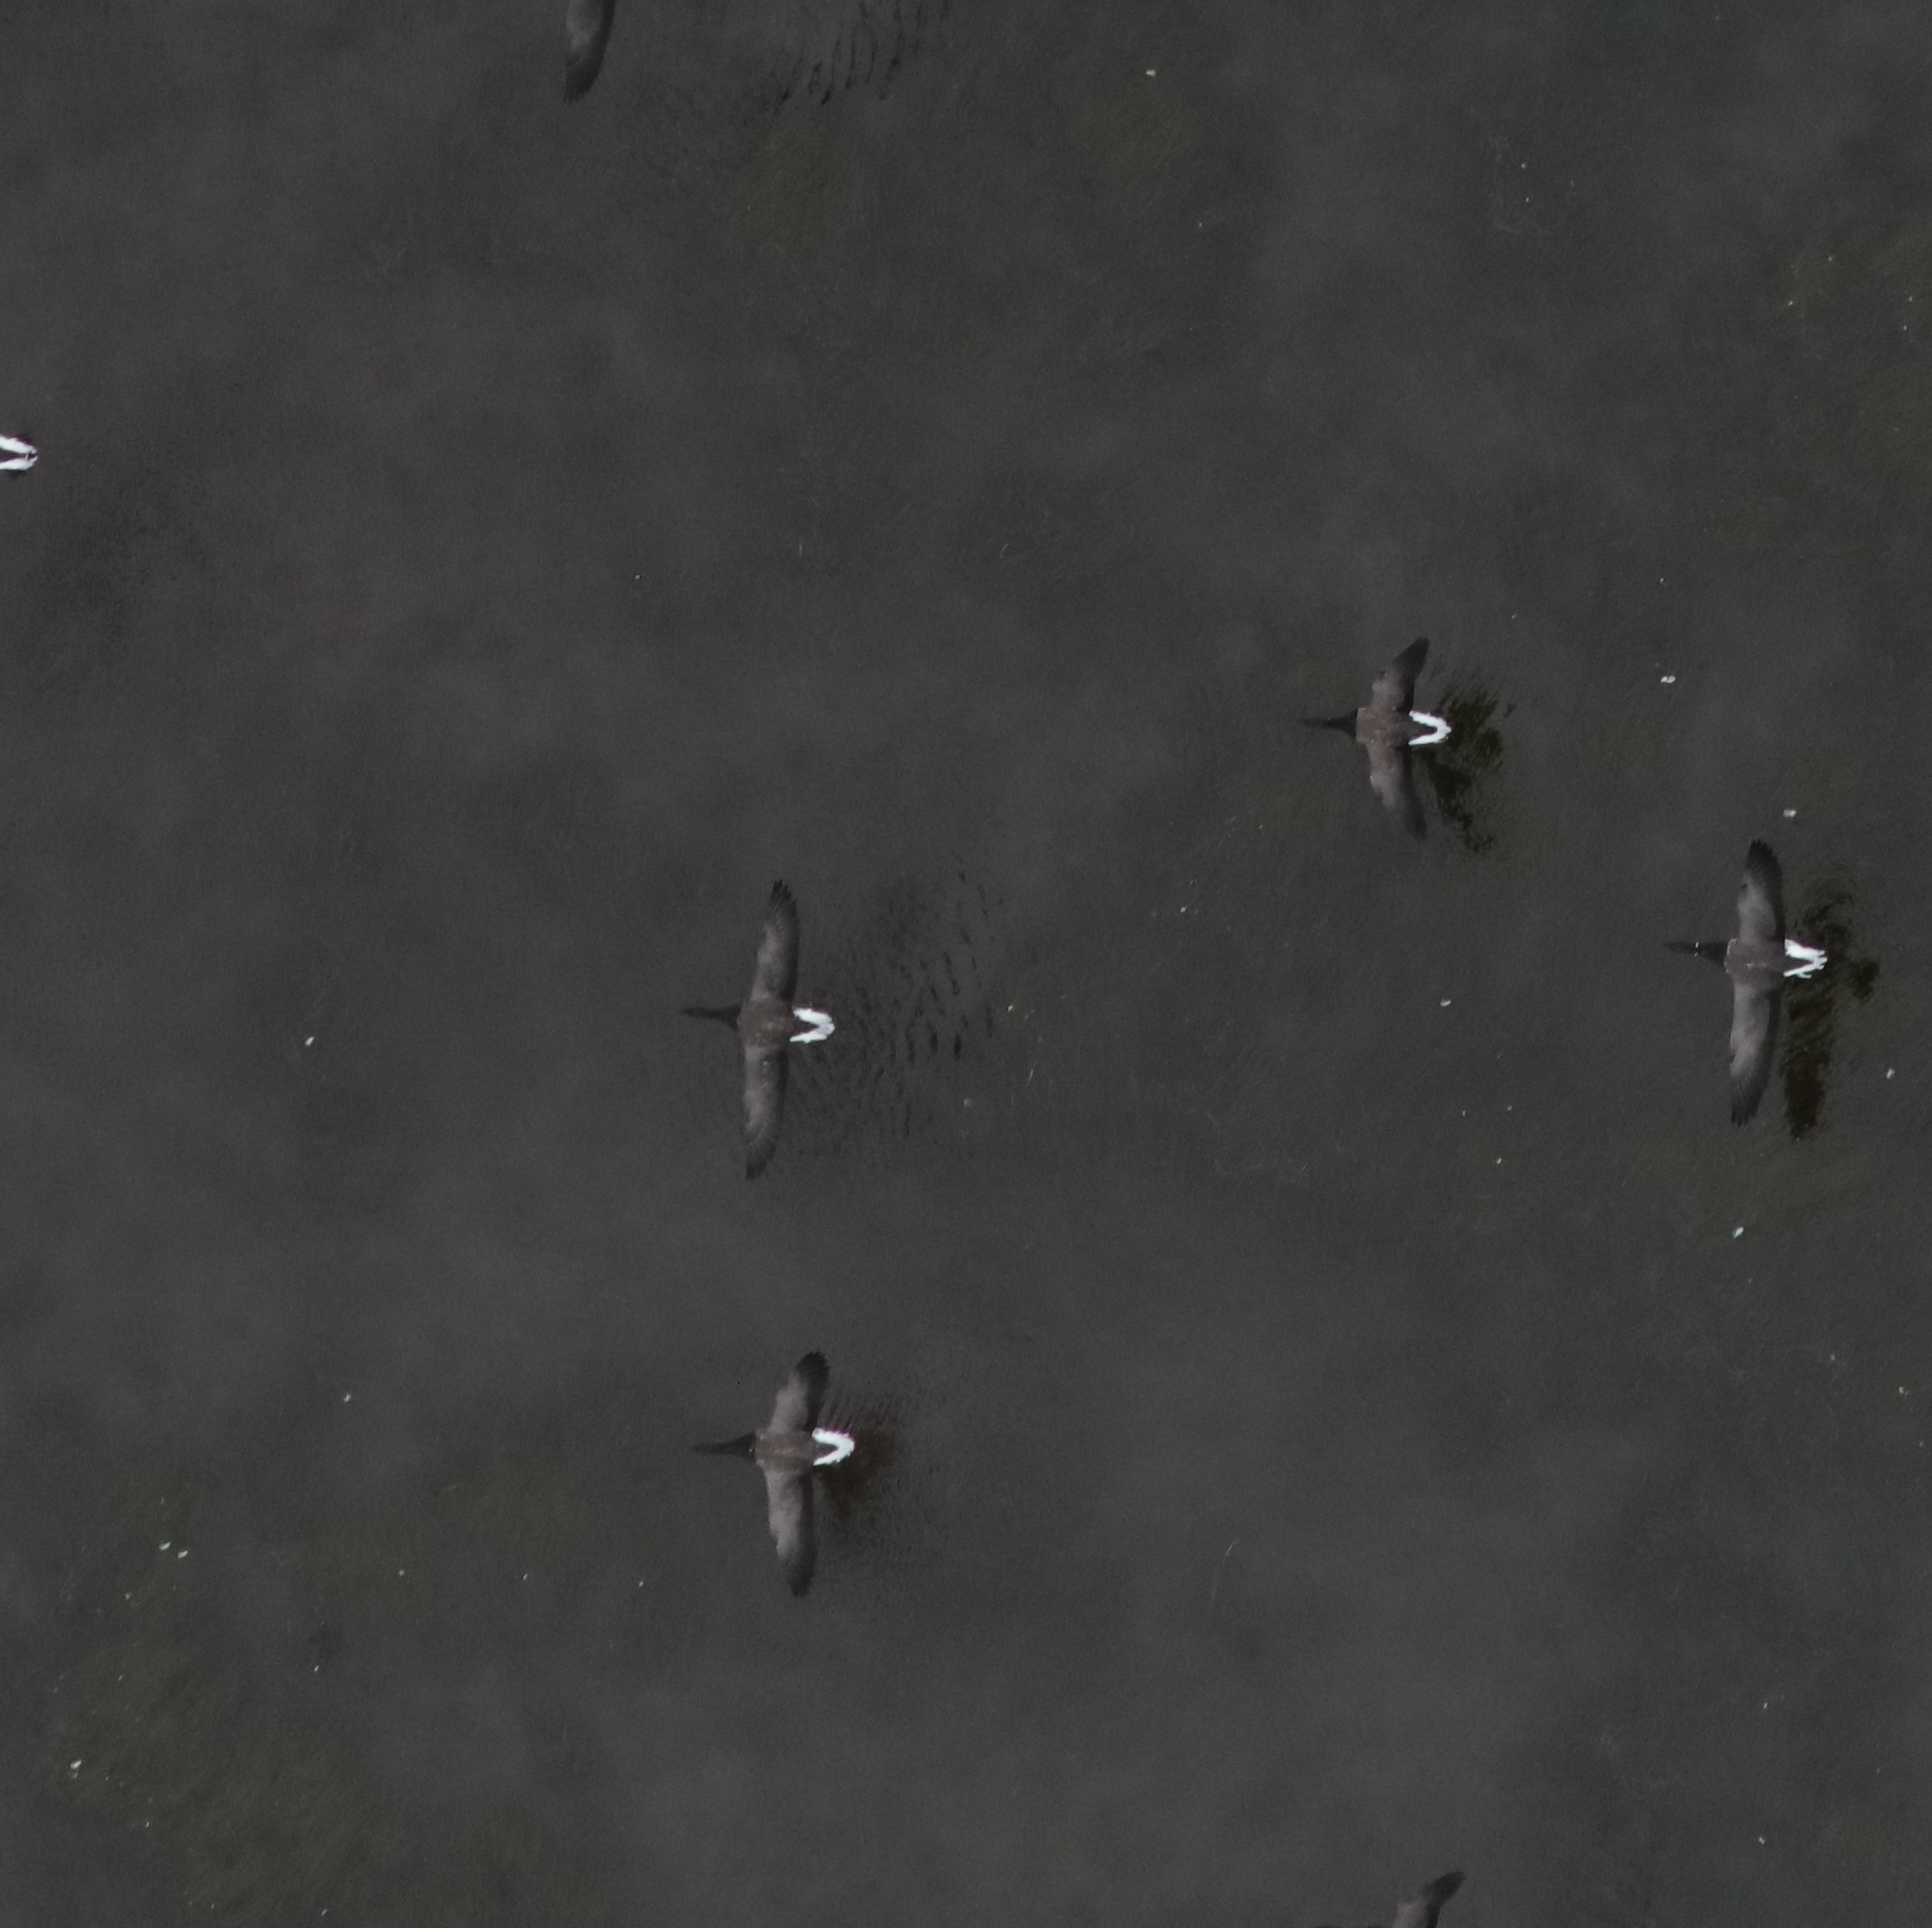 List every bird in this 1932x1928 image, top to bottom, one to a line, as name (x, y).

brant (1382, 723)
brant (1763, 966)
brant (774, 1020)
brant (783, 1445)